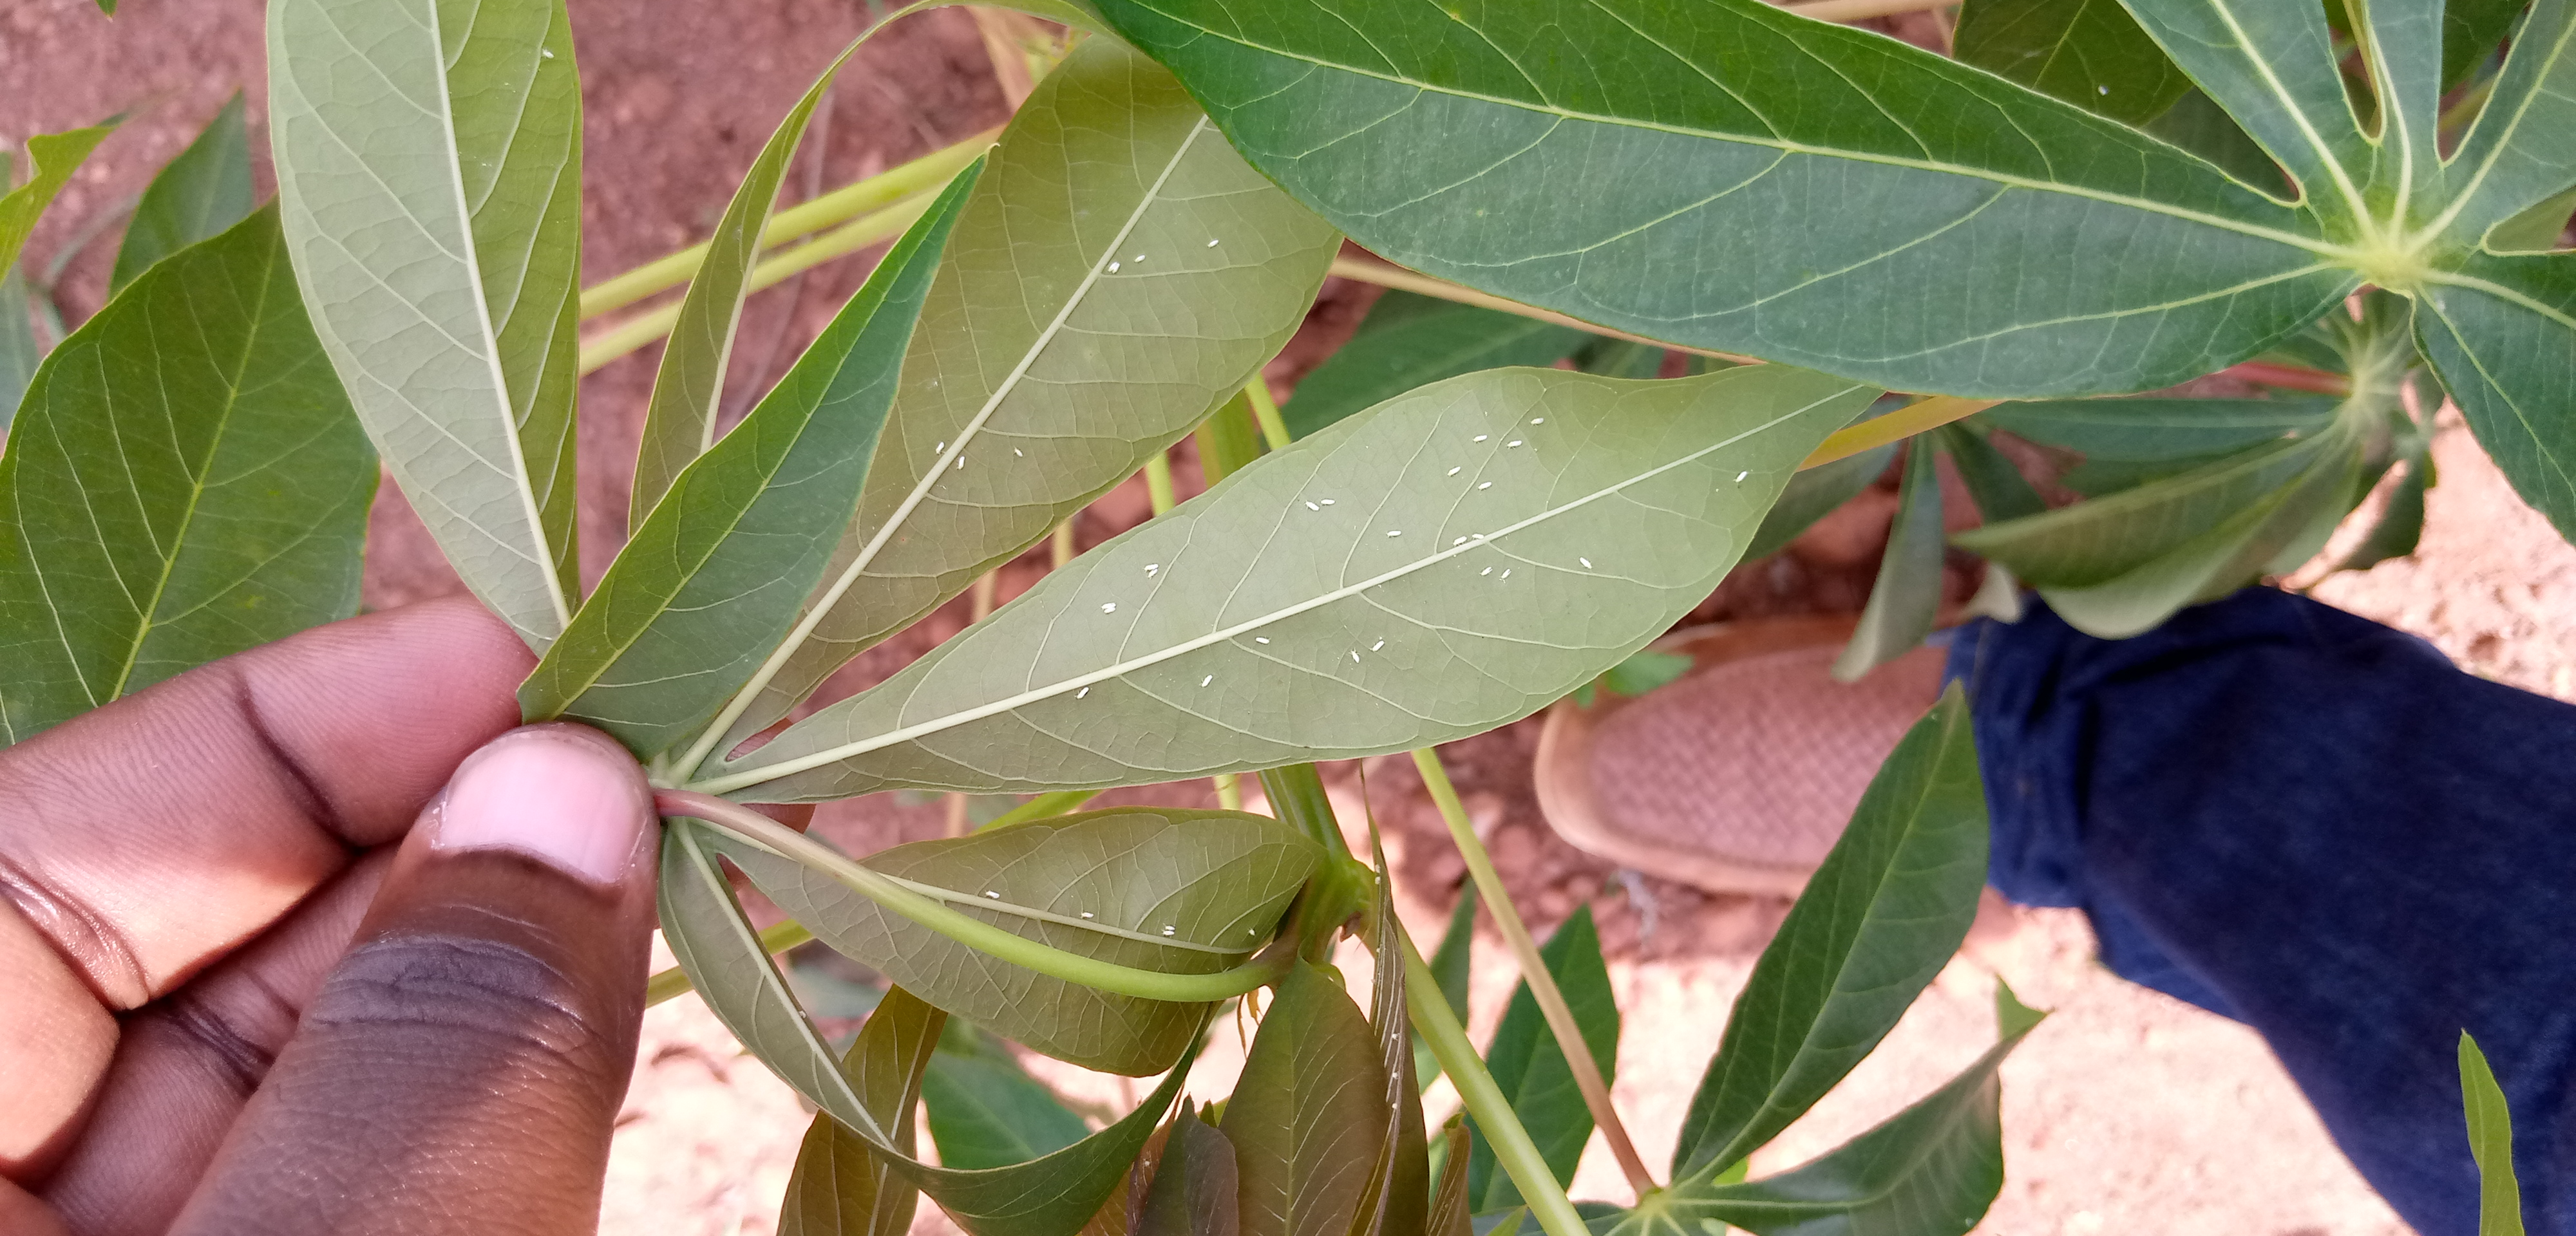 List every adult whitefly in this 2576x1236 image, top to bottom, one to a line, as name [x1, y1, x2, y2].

whitefly [539, 44, 560, 66]
whitefly [1204, 231, 1225, 253]
whitefly [1132, 250, 1153, 269]
whitefly [1106, 259, 1117, 277]
whitefly [1112, 261, 1120, 276]
whitefly [1528, 413, 1546, 429]
whitefly [1471, 432, 1491, 445]
whitefly [1506, 438, 1524, 451]
whitefly [932, 440, 949, 458]
whitefly [1010, 446, 1036, 467]
whitefly [954, 454, 969, 473]
whitefly [1443, 463, 1465, 478]
whitefly [1732, 468, 1752, 487]
whitefly [1475, 478, 1495, 492]
whitefly [1320, 496, 1338, 509]
whitefly [1303, 498, 1321, 514]
whitefly [1381, 527, 1405, 540]
whitefly [1471, 530, 1486, 541]
whitefly [1450, 534, 1470, 548]
whitefly [1577, 554, 1597, 572]
whitefly [1143, 563, 1162, 572]
whitefly [1478, 563, 1495, 581]
whitefly [1499, 565, 1514, 583]
whitefly [1145, 568, 1159, 579]
whitefly [1101, 601, 1119, 611]
whitefly [1103, 607, 1117, 615]
whitefly [1253, 635, 1273, 649]
whitefly [1367, 637, 1390, 656]
whitefly [1348, 646, 1365, 665]
whitefly [1198, 673, 1216, 690]
whitefly [1073, 686, 1095, 702]
whitefly [1374, 863, 1383, 874]
whitefly [1374, 875, 1381, 886]
whitefly [983, 887, 1004, 903]
whitefly [1077, 909, 1096, 922]
whitefly [1162, 923, 1177, 931]
whitefly [1245, 927, 1258, 938]
whitefly [1161, 930, 1177, 940]
whitefly [797, 1007, 808, 1022]
whitefly [1389, 1031, 1401, 1042]
whitefly [1390, 1070, 1399, 1081]
whitefly [1390, 1100, 1399, 1111]
whitefly [1142, 1157, 1152, 1168]